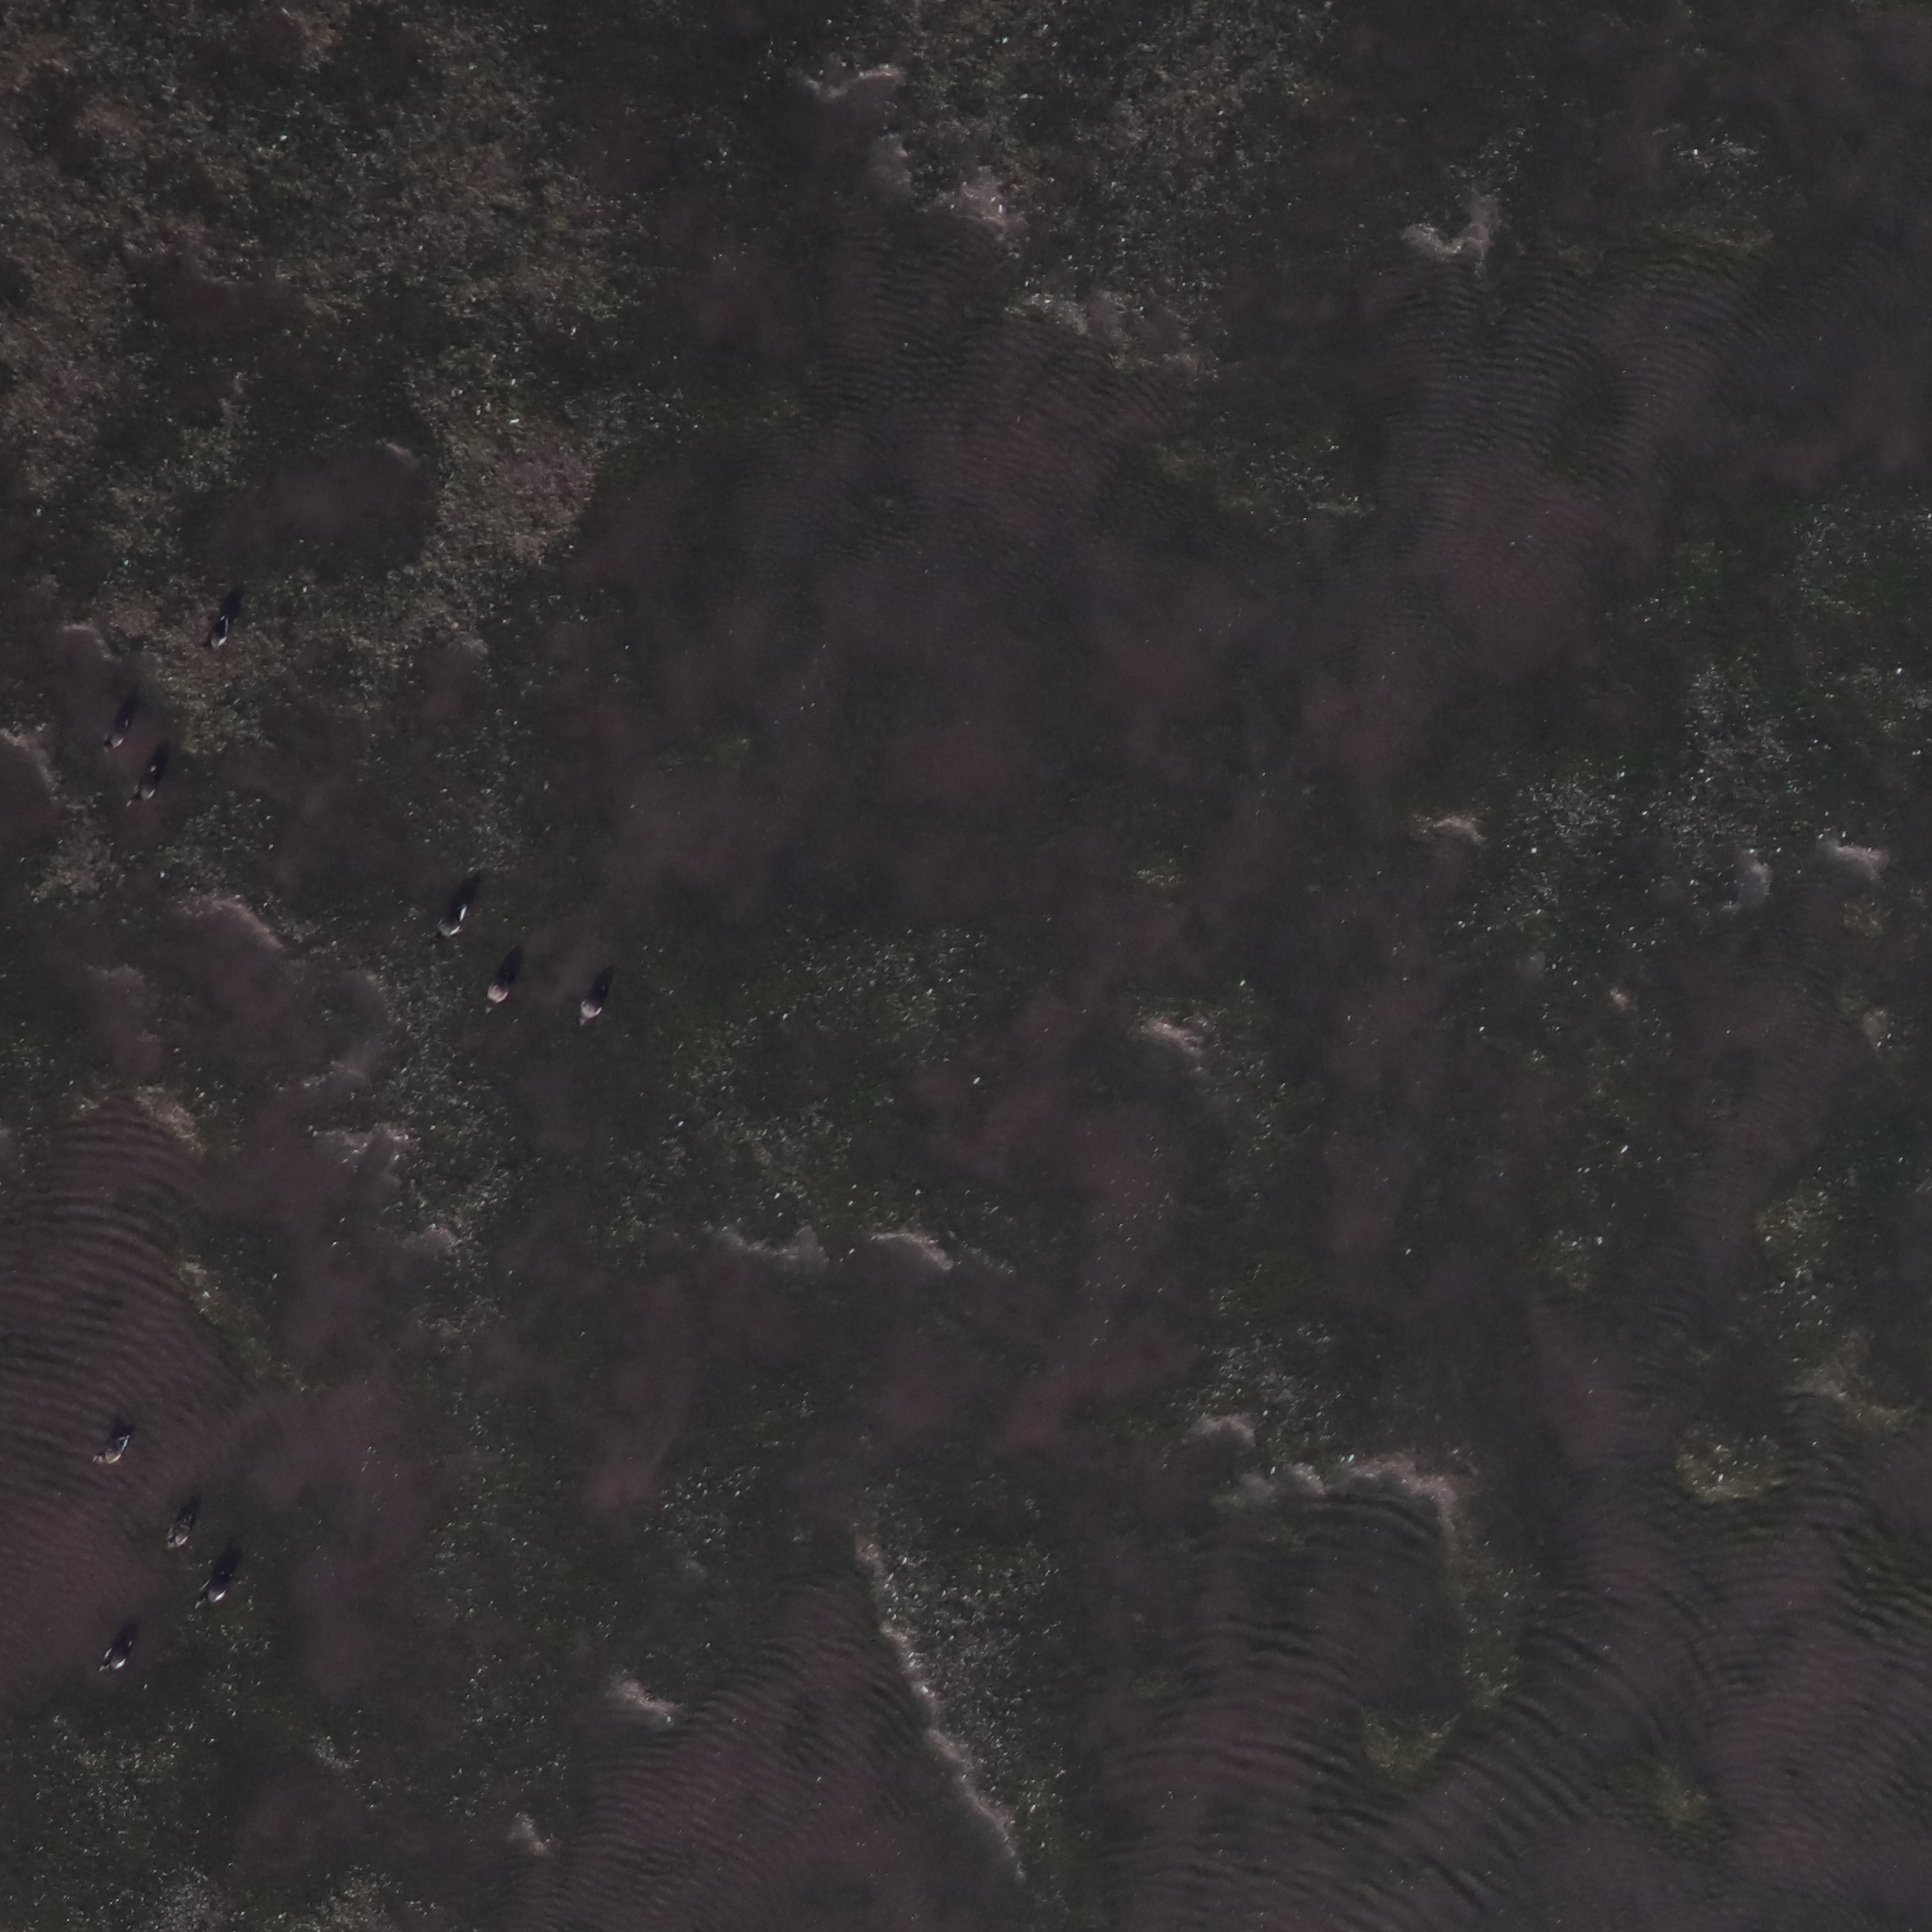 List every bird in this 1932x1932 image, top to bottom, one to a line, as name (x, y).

brant (218, 630)
brant (111, 730)
brant (142, 786)
brant (446, 924)
brant (500, 992)
brant (591, 1010)
brant (114, 1457)
brant (177, 1533)
brant (217, 1589)
brant (115, 1657)